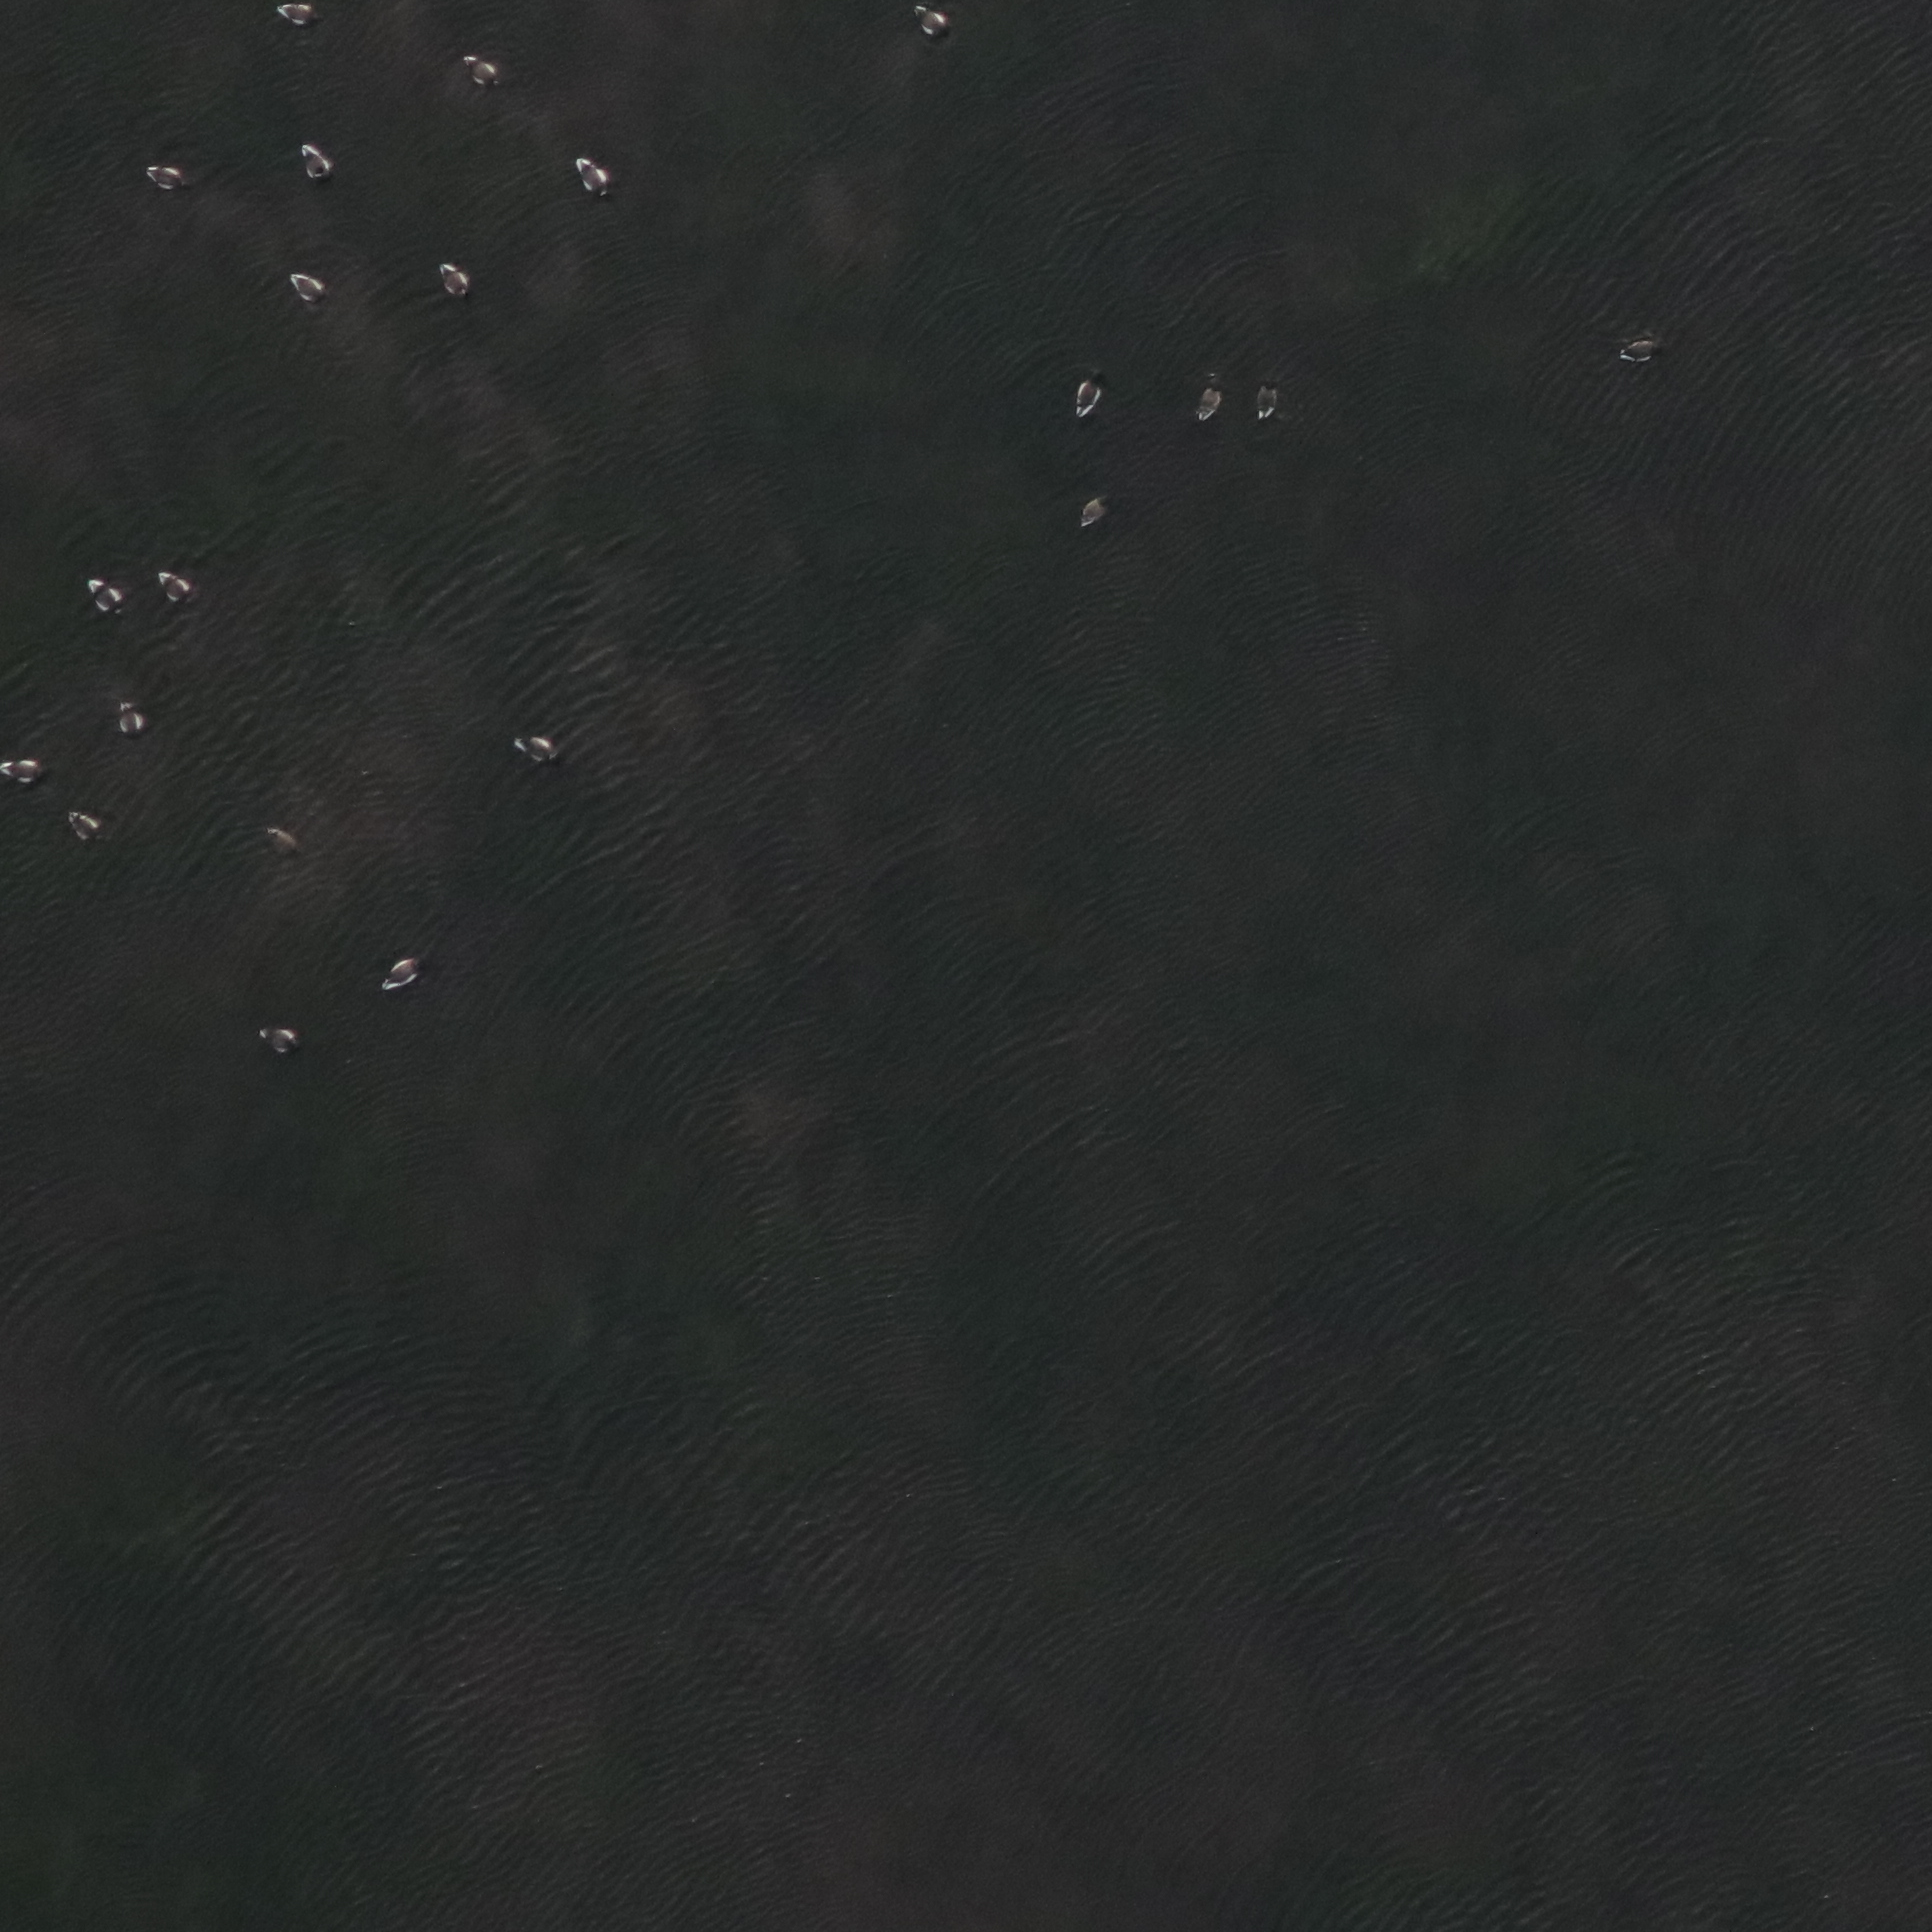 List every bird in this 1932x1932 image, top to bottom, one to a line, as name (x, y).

brant (299, 14)
brant (933, 20)
brant (483, 72)
brant (315, 163)
brant (168, 178)
brant (594, 179)
brant (455, 281)
brant (309, 289)
brant (1638, 351)
brant (1088, 394)
brant (1208, 399)
brant (1267, 400)
brant (1094, 511)
brant (177, 587)
brant (108, 599)
brant (129, 719)
brant (538, 750)
brant (25, 774)
brant (84, 826)
brant (284, 844)
brant (403, 974)
brant (280, 1039)